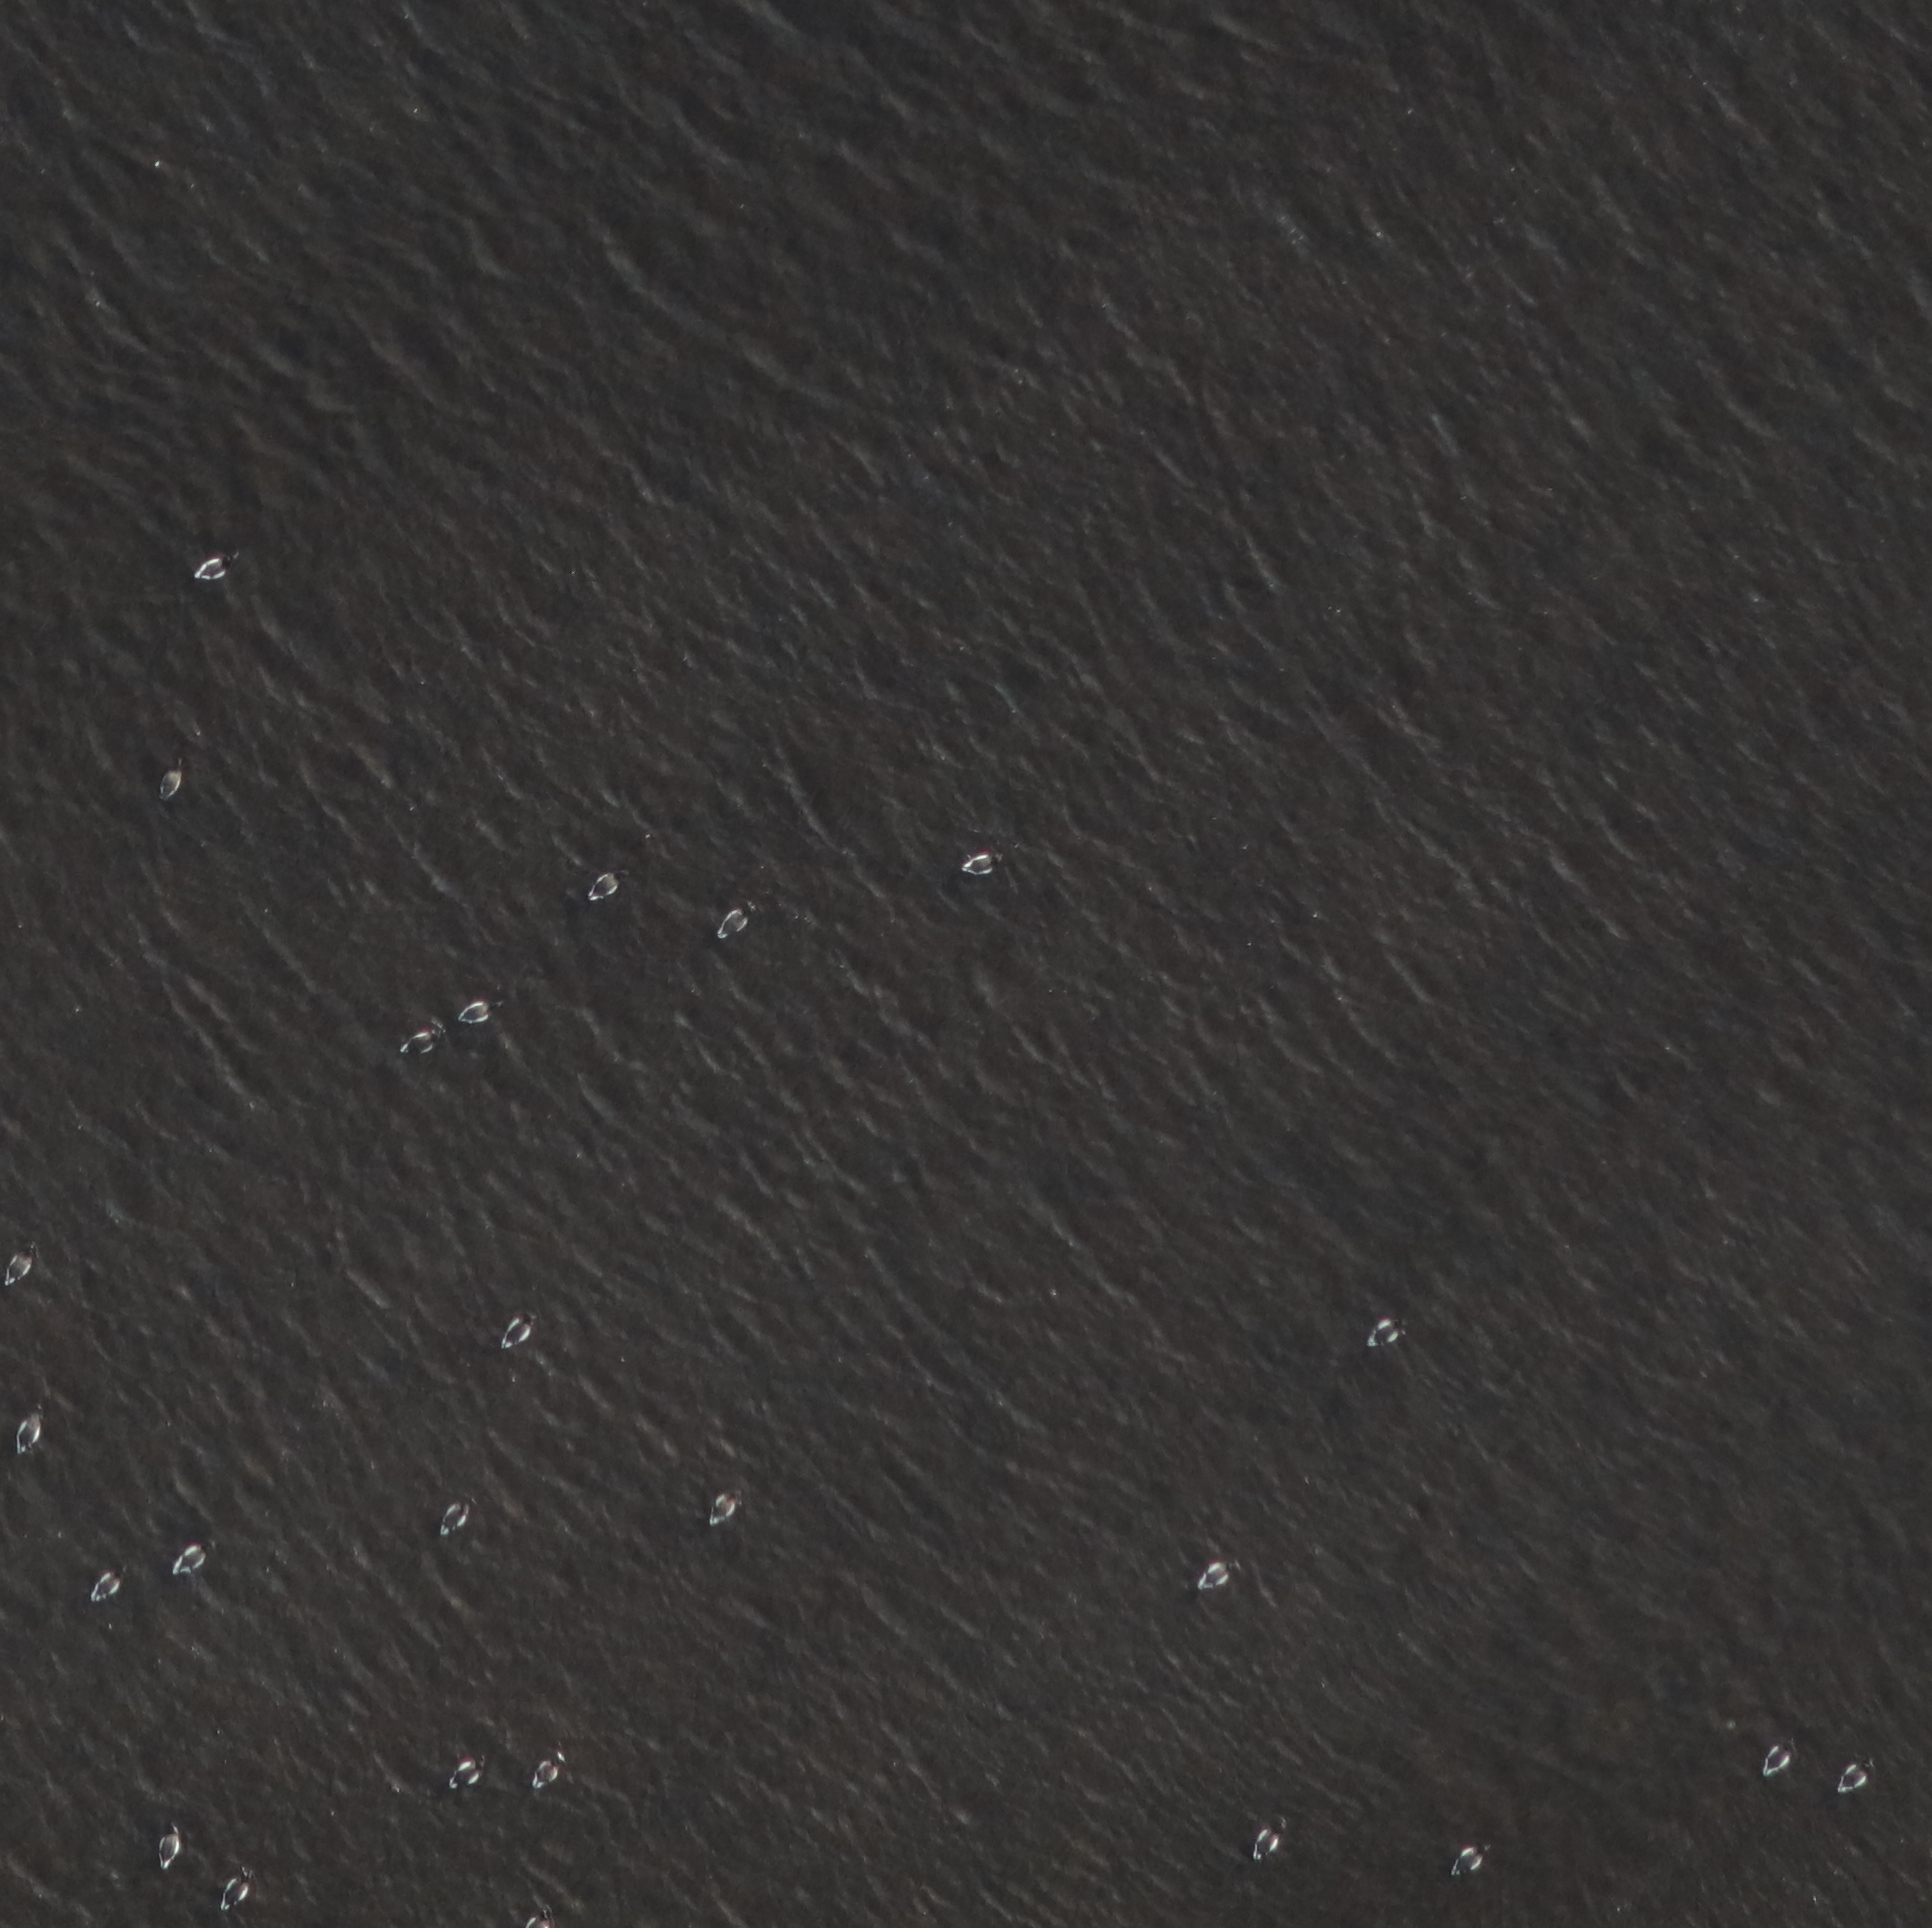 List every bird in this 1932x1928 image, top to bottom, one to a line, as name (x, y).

brant (214, 570)
brant (171, 782)
brant (981, 865)
brant (604, 885)
brant (734, 923)
brant (479, 1013)
brant (422, 1042)
brant (20, 1265)
brant (515, 1331)
brant (1386, 1333)
brant (28, 1431)
brant (722, 1508)
brant (453, 1516)
brant (192, 1559)
brant (1216, 1574)
brant (109, 1586)
brant (1779, 1757)
brant (549, 1772)
brant (467, 1773)
brant (1854, 1776)
brant (1266, 1841)
brant (171, 1845)
brant (1468, 1862)
brant (238, 1890)